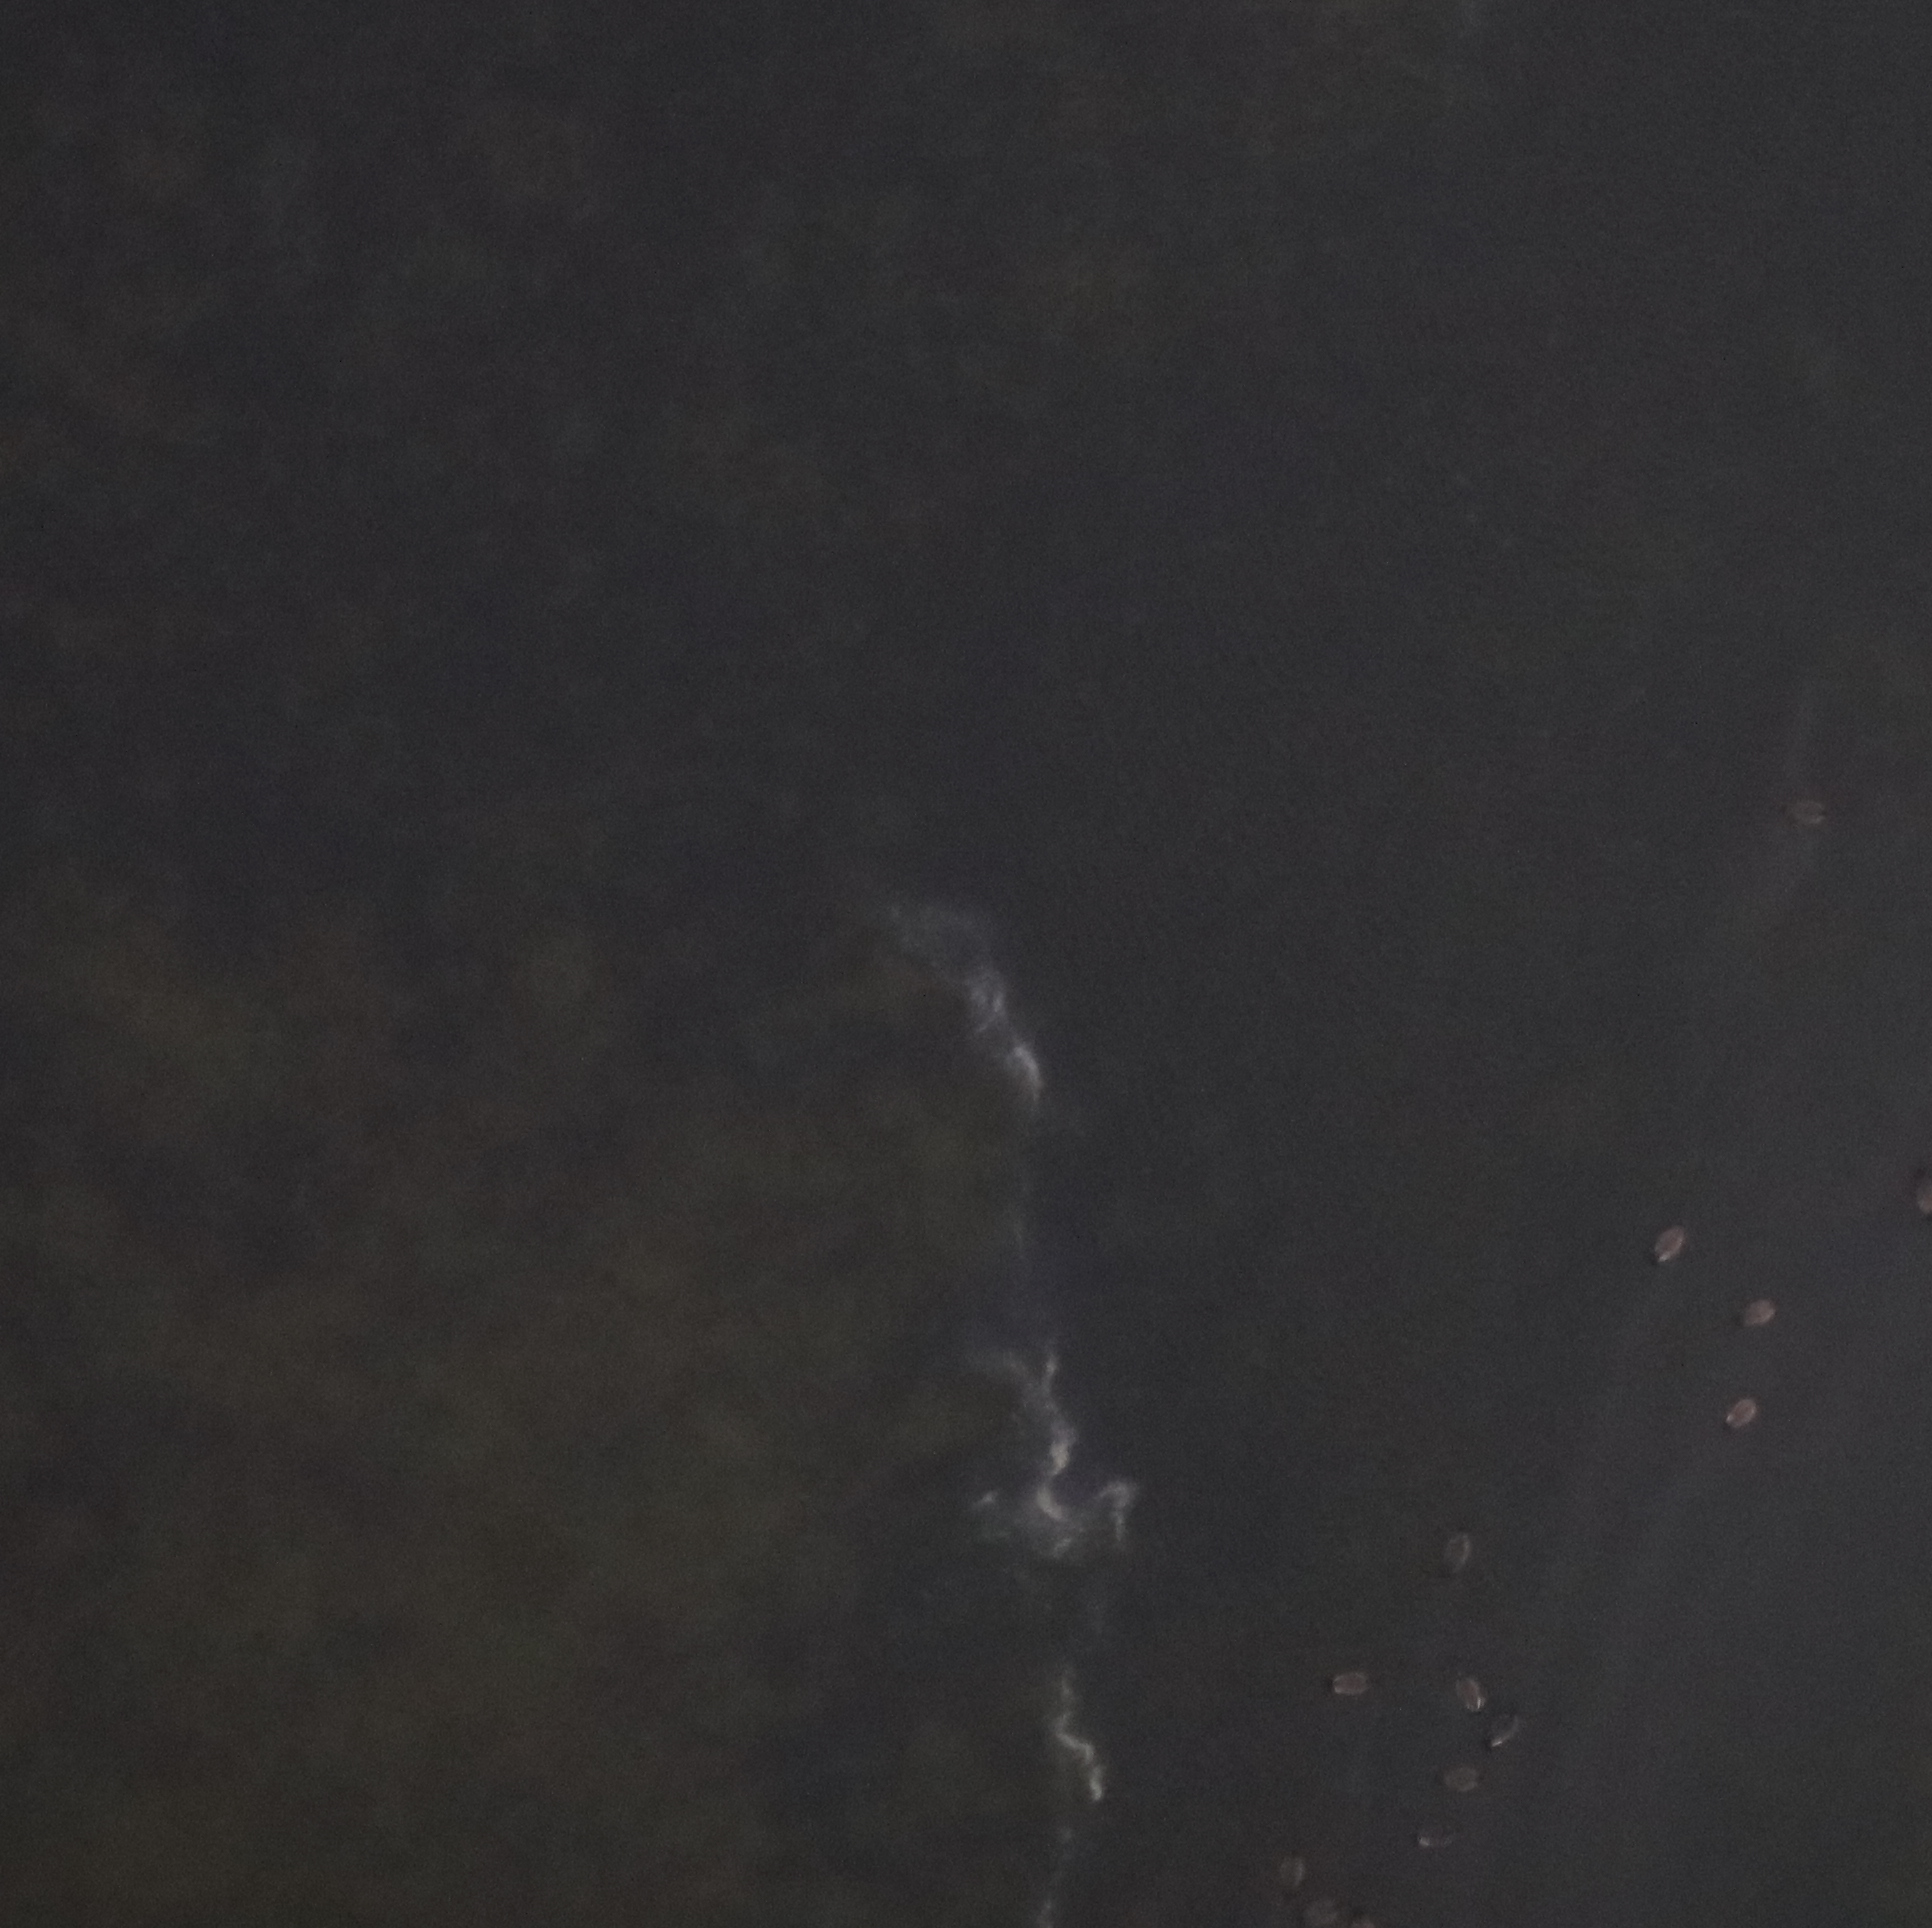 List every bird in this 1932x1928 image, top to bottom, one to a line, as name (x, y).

Canada goose (1811, 816)
Canada goose (1928, 1196)
Canada goose (1670, 1243)
Canada goose (1761, 1311)
Canada goose (1740, 1412)
Canada goose (1454, 1552)
Canada goose (1351, 1682)
Canada goose (1471, 1693)
Canada goose (1503, 1728)
Canada goose (1462, 1780)
Canada goose (1438, 1834)
Canada goose (1292, 1877)
Canada goose (1318, 1911)
Canada goose (1363, 1921)